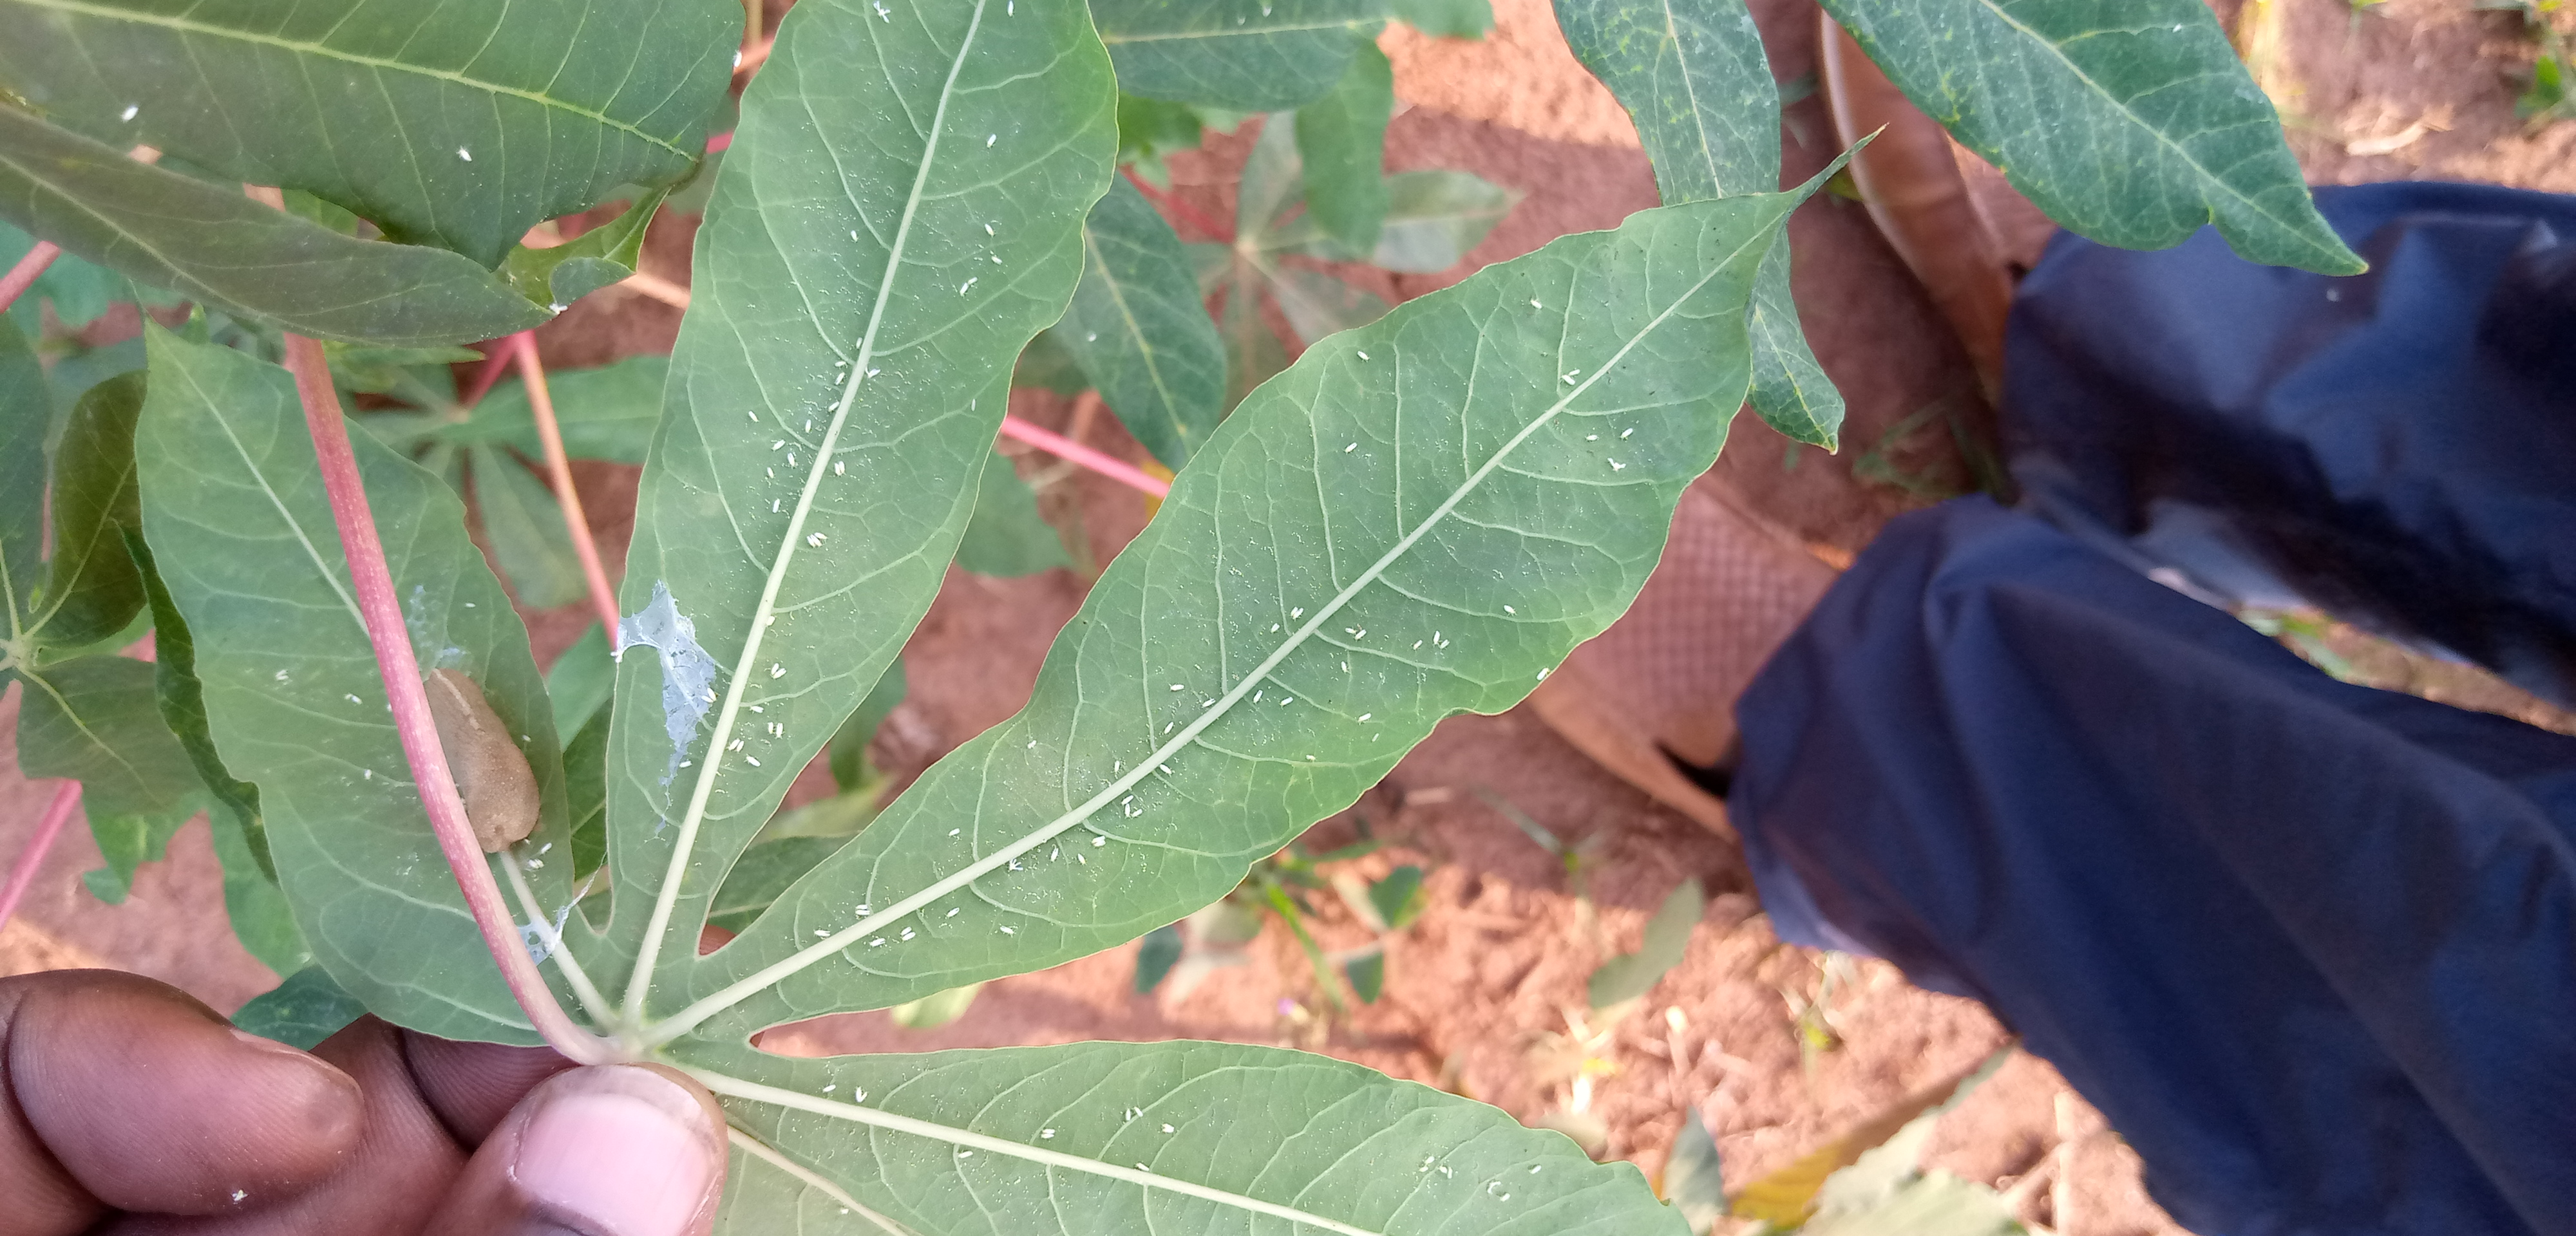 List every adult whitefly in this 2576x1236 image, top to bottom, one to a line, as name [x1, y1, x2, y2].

whitefly [872, 1, 892, 26]
whitefly [1005, 1, 1016, 18]
whitefly [2169, 23, 2184, 34]
whitefly [118, 102, 140, 125]
whitefly [984, 132, 1003, 151]
whitefly [455, 147, 474, 164]
whitefly [981, 222, 997, 238]
whitefly [849, 229, 859, 244]
whitefly [989, 254, 1005, 268]
whitefly [967, 277, 978, 285]
whitefly [958, 282, 971, 297]
whitefly [1528, 298, 1545, 311]
whitefly [547, 301, 571, 315]
whitefly [854, 335, 865, 351]
whitefly [1356, 349, 1372, 364]
whitefly [831, 359, 847, 368]
whitefly [863, 364, 883, 379]
whitefly [1567, 369, 1583, 377]
whitefly [834, 371, 846, 387]
whitefly [1560, 373, 1579, 387]
whitefly [826, 400, 842, 415]
whitefly [746, 410, 760, 424]
whitefly [803, 417, 813, 435]
whitefly [1617, 427, 1636, 442]
whitefly [1584, 433, 1600, 444]
whitefly [770, 438, 787, 453]
whitefly [1343, 441, 1360, 456]
whitefly [1605, 455, 1630, 473]
whitefly [839, 460, 846, 474]
whitefly [834, 462, 840, 477]
whitefly [764, 464, 779, 480]
whitefly [770, 496, 781, 515]
whitefly [813, 532, 829, 540]
whitefly [810, 534, 823, 547]
whitefly [806, 534, 815, 548]
whitefly [462, 600, 478, 611]
whitefly [1502, 603, 1519, 617]
whitefly [1290, 606, 1298, 616]
whitefly [1293, 607, 1304, 620]
whitefly [765, 613, 775, 628]
whitefly [1269, 621, 1281, 633]
whitefly [1344, 627, 1357, 635]
whitefly [1355, 628, 1367, 641]
whitefly [1432, 628, 1441, 646]
whitefly [1412, 639, 1424, 651]
whitefly [1439, 639, 1452, 651]
whitefly [607, 648, 625, 665]
whitefly [1338, 658, 1351, 675]
whitefly [771, 662, 780, 675]
whitefly [1535, 666, 1549, 683]
whitefly [274, 668, 291, 683]
whitefly [773, 668, 787, 681]
whitefly [1166, 682, 1187, 693]
whitefly [706, 686, 718, 701]
whitefly [1251, 688, 1264, 704]
whitefly [345, 693, 352, 700]
whitefly [699, 694, 714, 704]
whitefly [352, 695, 363, 706]
whitefly [1200, 697, 1217, 709]
whitefly [1278, 697, 1295, 709]
whitefly [749, 704, 765, 716]
whitefly [1355, 711, 1374, 724]
whitefly [766, 718, 775, 738]
whitefly [773, 720, 787, 742]
whitefly [1160, 720, 1176, 737]
whitefly [521, 733, 533, 745]
whitefly [728, 737, 740, 751]
whitefly [1025, 737, 1039, 751]
whitefly [737, 739, 745, 754]
whitefly [1302, 751, 1317, 763]
whitefly [744, 754, 762, 771]
whitefly [677, 758, 694, 769]
whitefly [1112, 759, 1122, 774]
whitefly [1159, 762, 1175, 776]
whitefly [363, 767, 374, 782]
whitefly [1121, 793, 1135, 805]
whitefly [1124, 803, 1131, 819]
whitefly [1132, 808, 1144, 818]
whitefly [946, 826, 961, 839]
whitefly [1092, 835, 1106, 843]
whitefly [1092, 841, 1107, 848]
whitefly [541, 841, 553, 856]
whitefly [1047, 844, 1060, 864]
whitefly [1076, 852, 1088, 867]
whitefly [535, 858, 545, 868]
whitefly [527, 859, 539, 870]
whitefly [1007, 859, 1025, 874]
whitefly [855, 903, 868, 910]
whitefly [944, 905, 961, 919]
whitefly [854, 909, 871, 917]
whitefly [998, 922, 1016, 937]
whitefly [901, 925, 912, 937]
whitefly [811, 926, 831, 939]
whitefly [902, 931, 916, 942]
whitefly [866, 937, 889, 950]
whitefly [820, 1081, 837, 1095]
whitefly [853, 1084, 870, 1105]
whitefly [1132, 1104, 1146, 1118]
whitefly [1122, 1105, 1133, 1123]
whitefly [1157, 1121, 1177, 1136]
whitefly [1041, 1127, 1056, 1134]
whitefly [1040, 1133, 1056, 1140]
whitefly [956, 1147, 974, 1161]
whitefly [1423, 1154, 1435, 1165]
whitefly [1133, 1162, 1153, 1172]
whitefly [1527, 1163, 1544, 1175]
whitefly [1437, 1163, 1447, 1174]
whitefly [1446, 1164, 1455, 1181]
whitefly [1417, 1165, 1432, 1174]
whitefly [1485, 1179, 1504, 1195]
whitefly [1498, 1190, 1513, 1203]